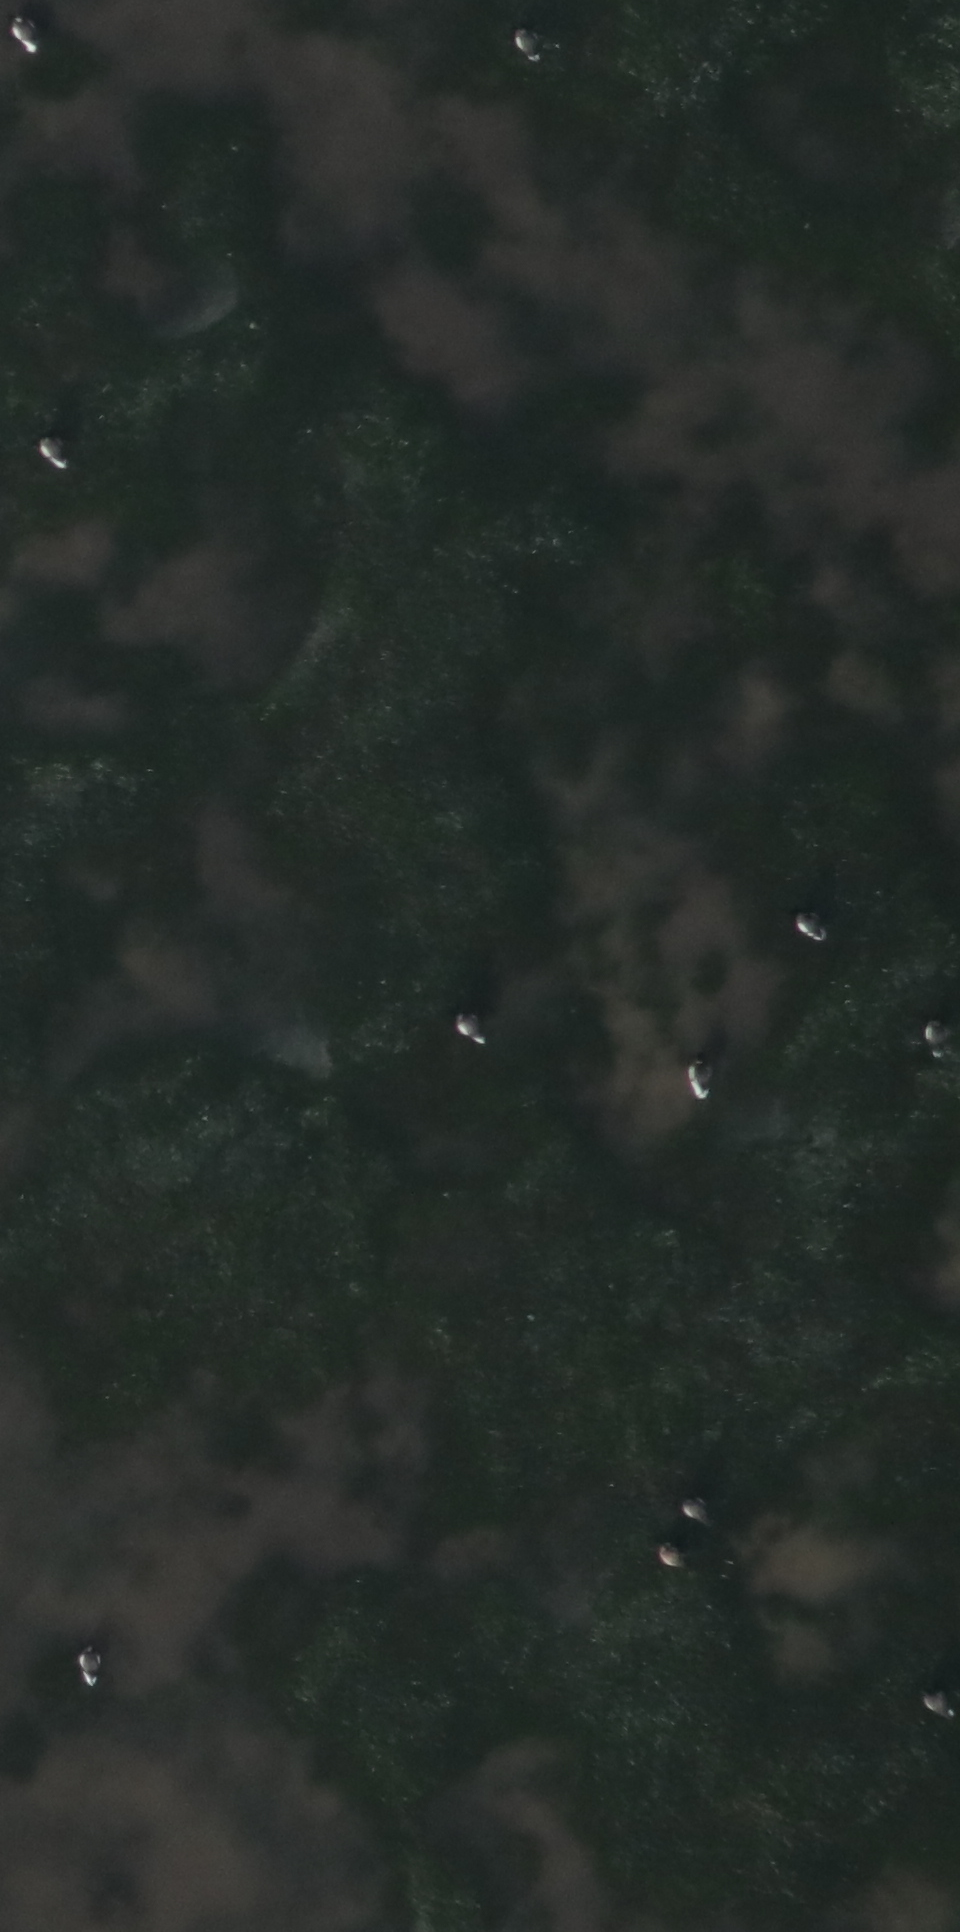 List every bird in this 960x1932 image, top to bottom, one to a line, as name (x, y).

brant (24, 31)
brant (530, 45)
brant (53, 450)
brant (808, 924)
brant (471, 1028)
brant (936, 1033)
brant (700, 1074)
brant (691, 1506)
brant (671, 1554)
brant (91, 1662)
brant (936, 1701)